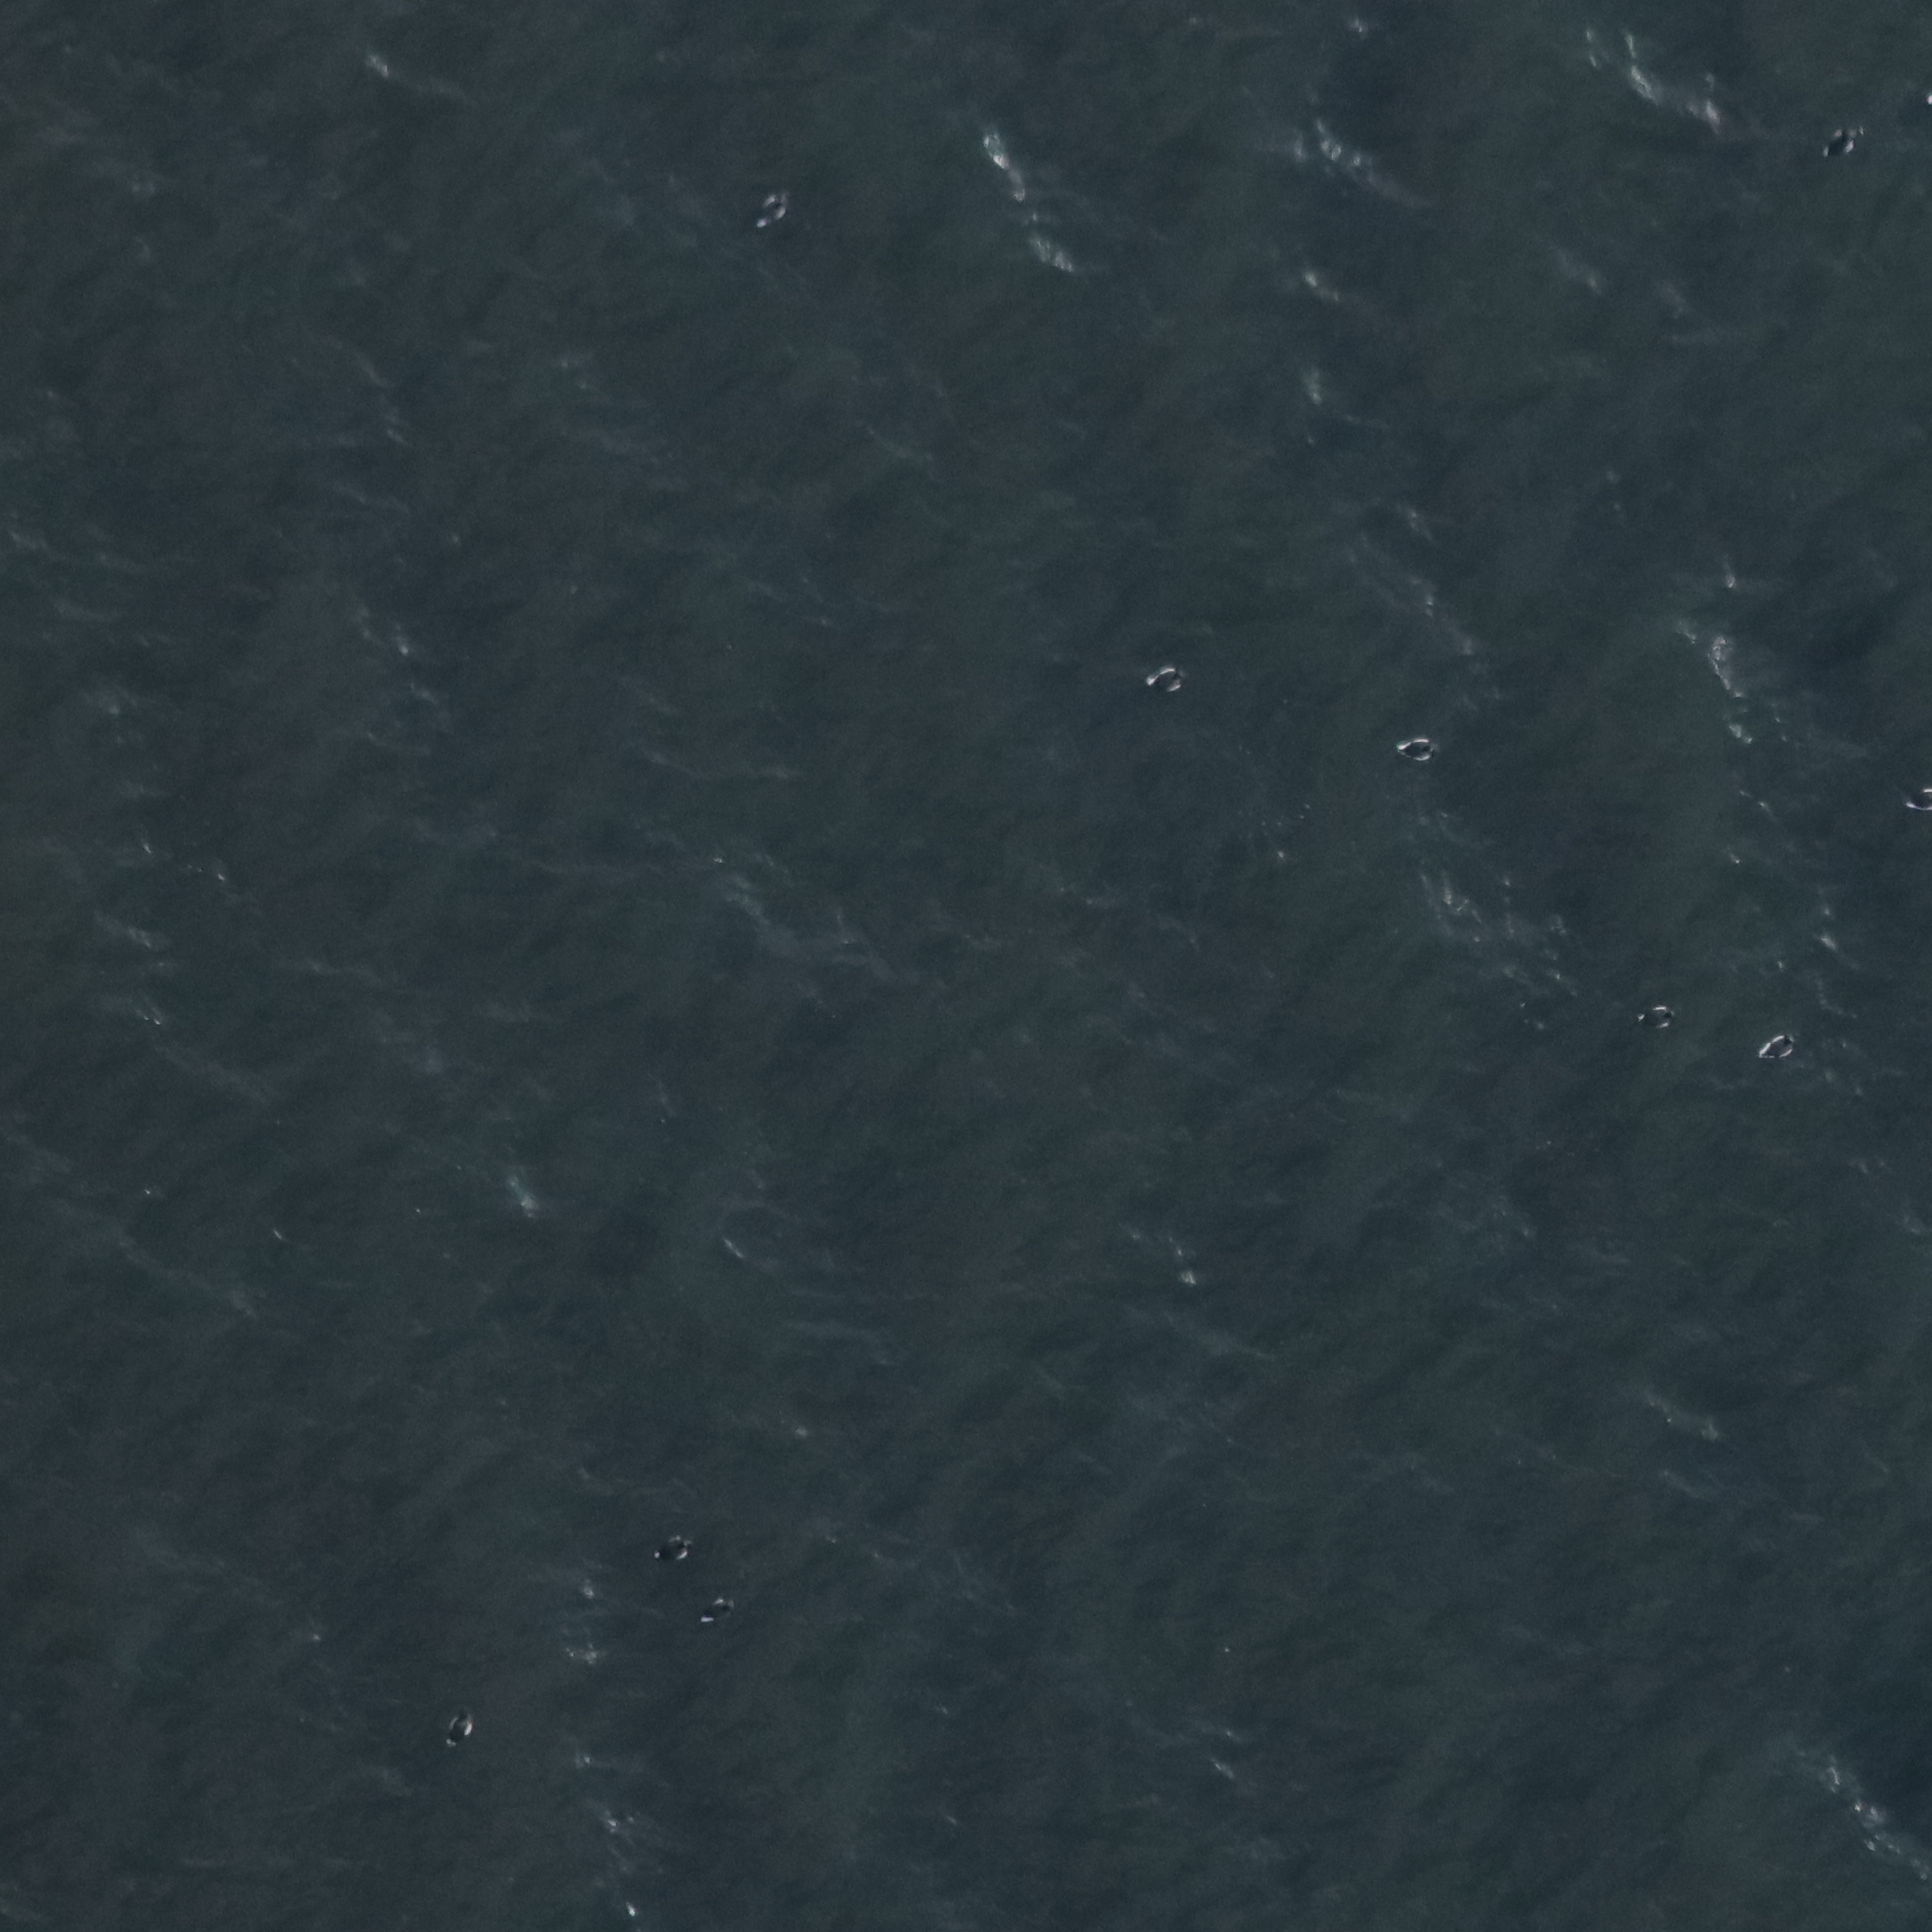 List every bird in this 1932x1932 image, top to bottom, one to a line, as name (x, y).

brant (1839, 143)
brant (772, 212)
brant (1166, 679)
brant (1420, 751)
brant (1925, 800)
brant (1656, 1017)
brant (1778, 1047)
brant (672, 1549)
brant (721, 1606)
brant (458, 1726)